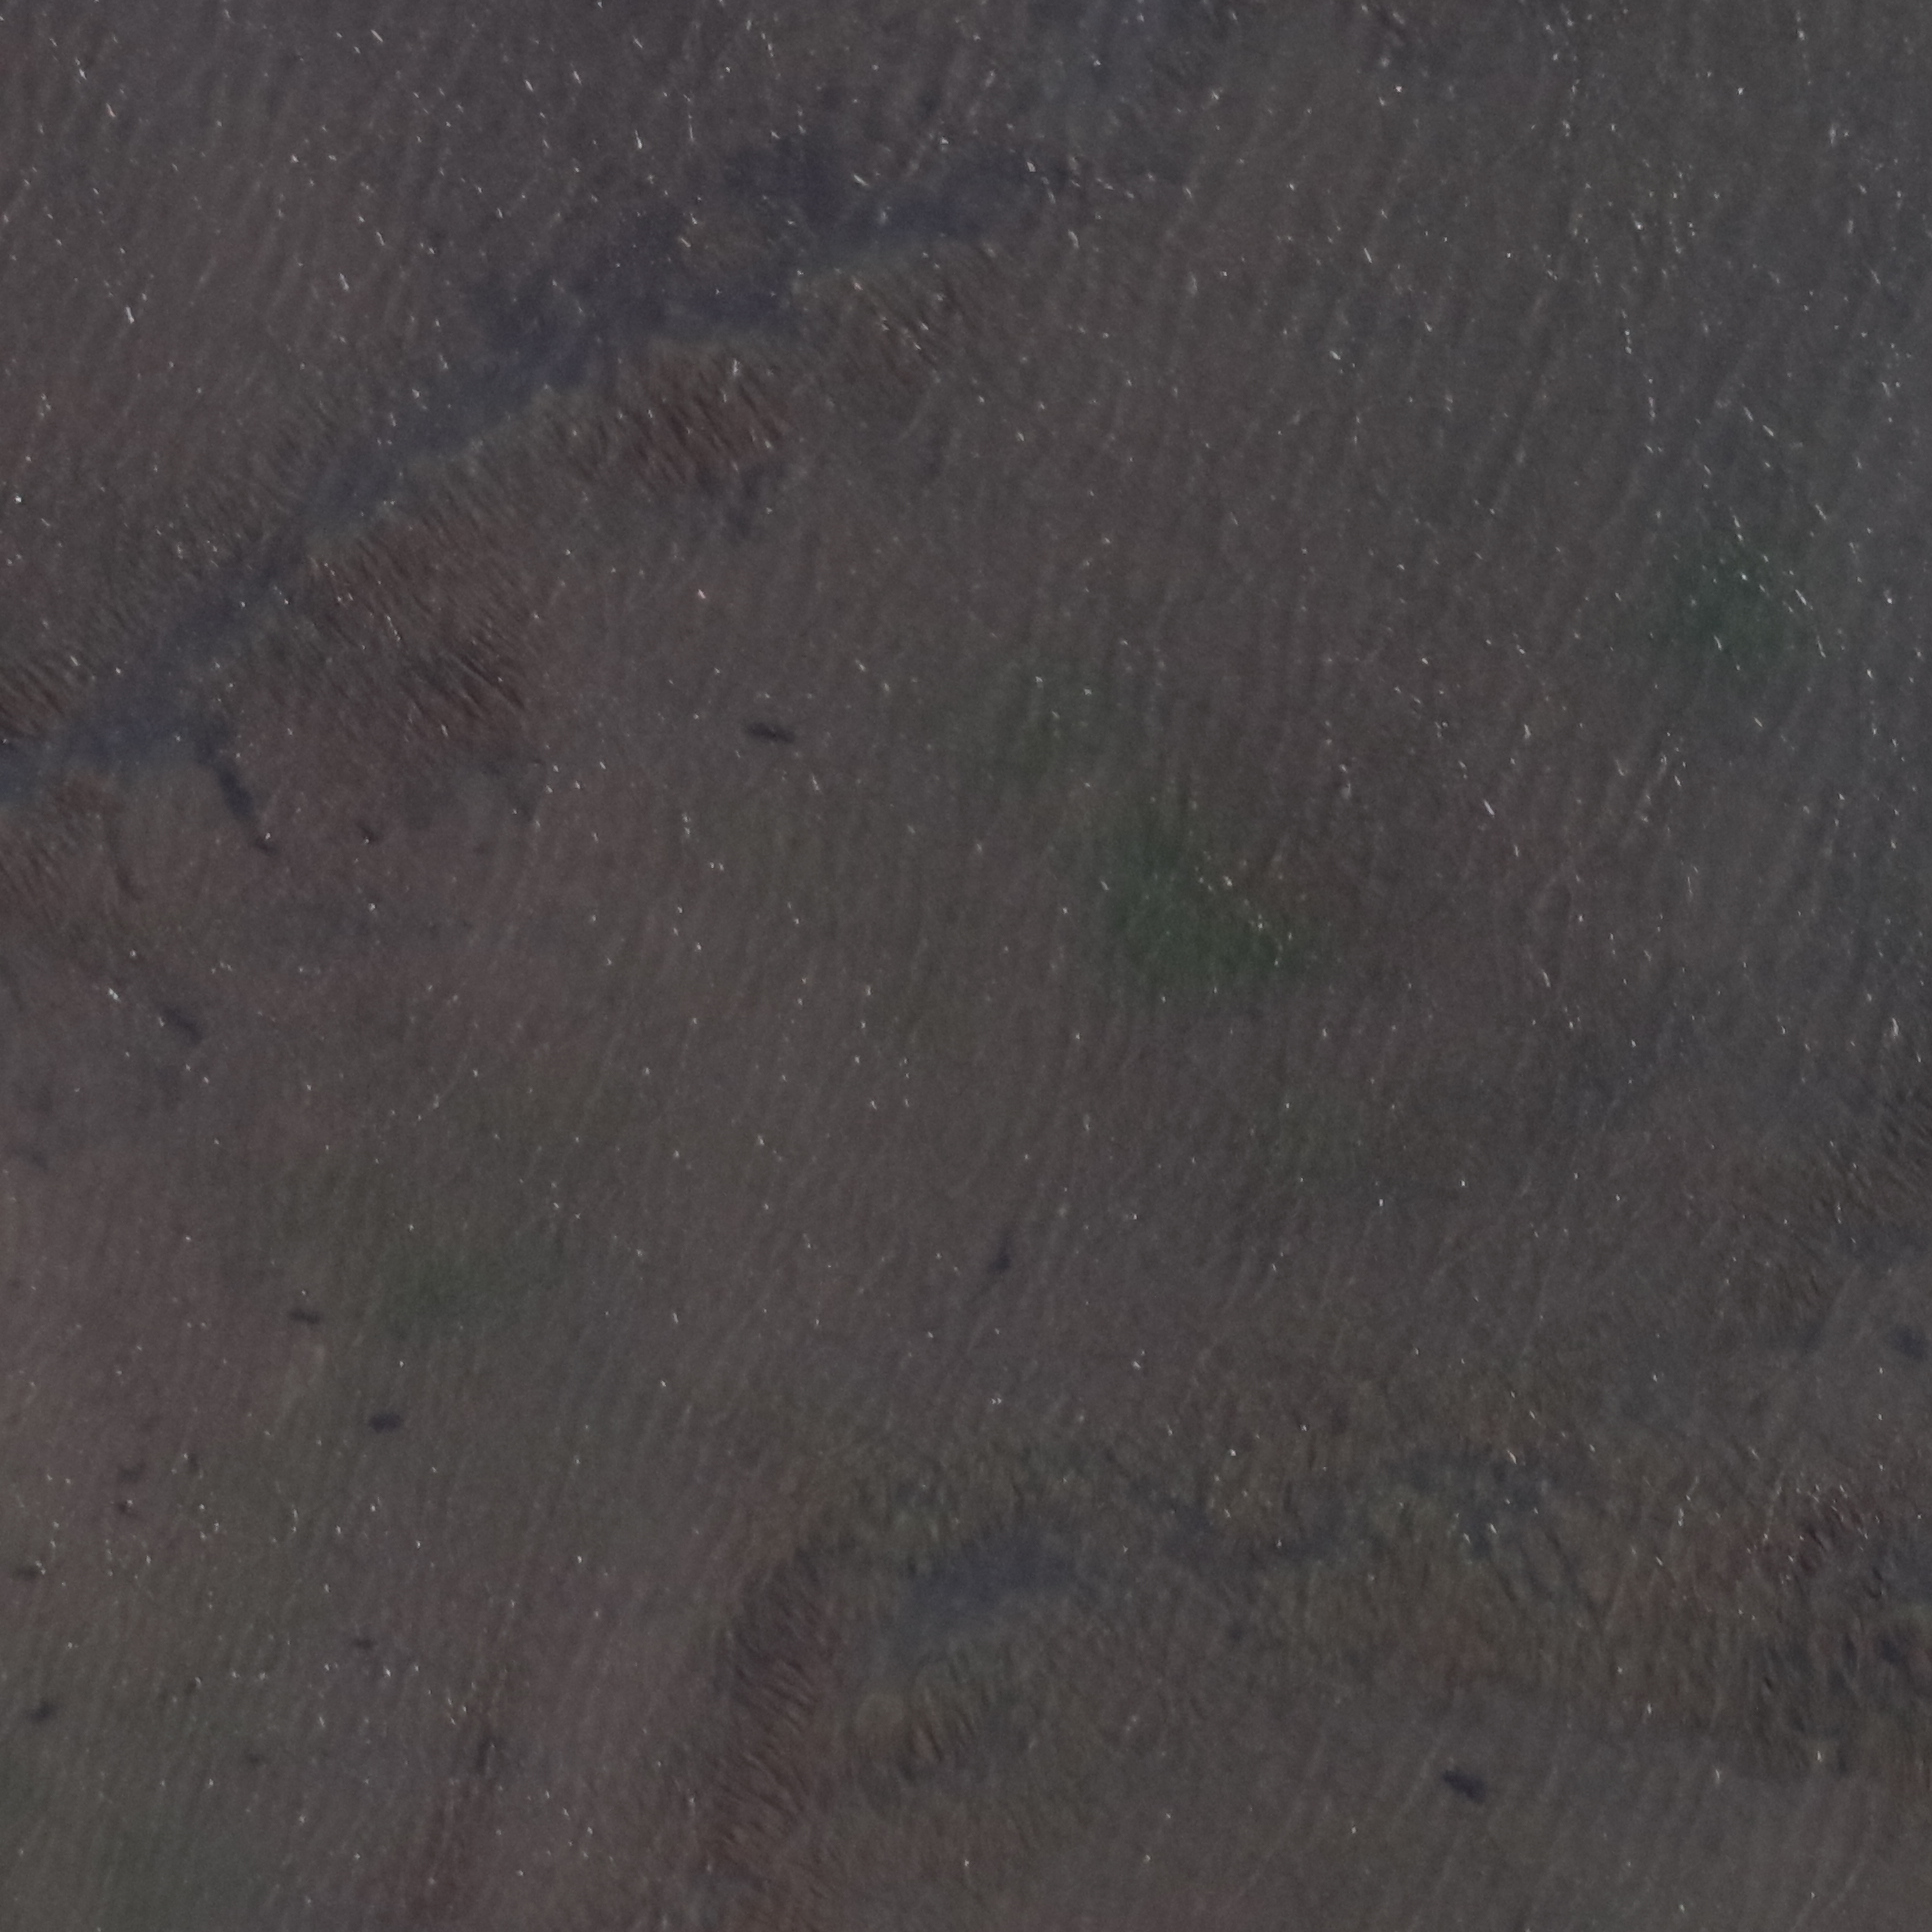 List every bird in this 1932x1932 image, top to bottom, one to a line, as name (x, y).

None